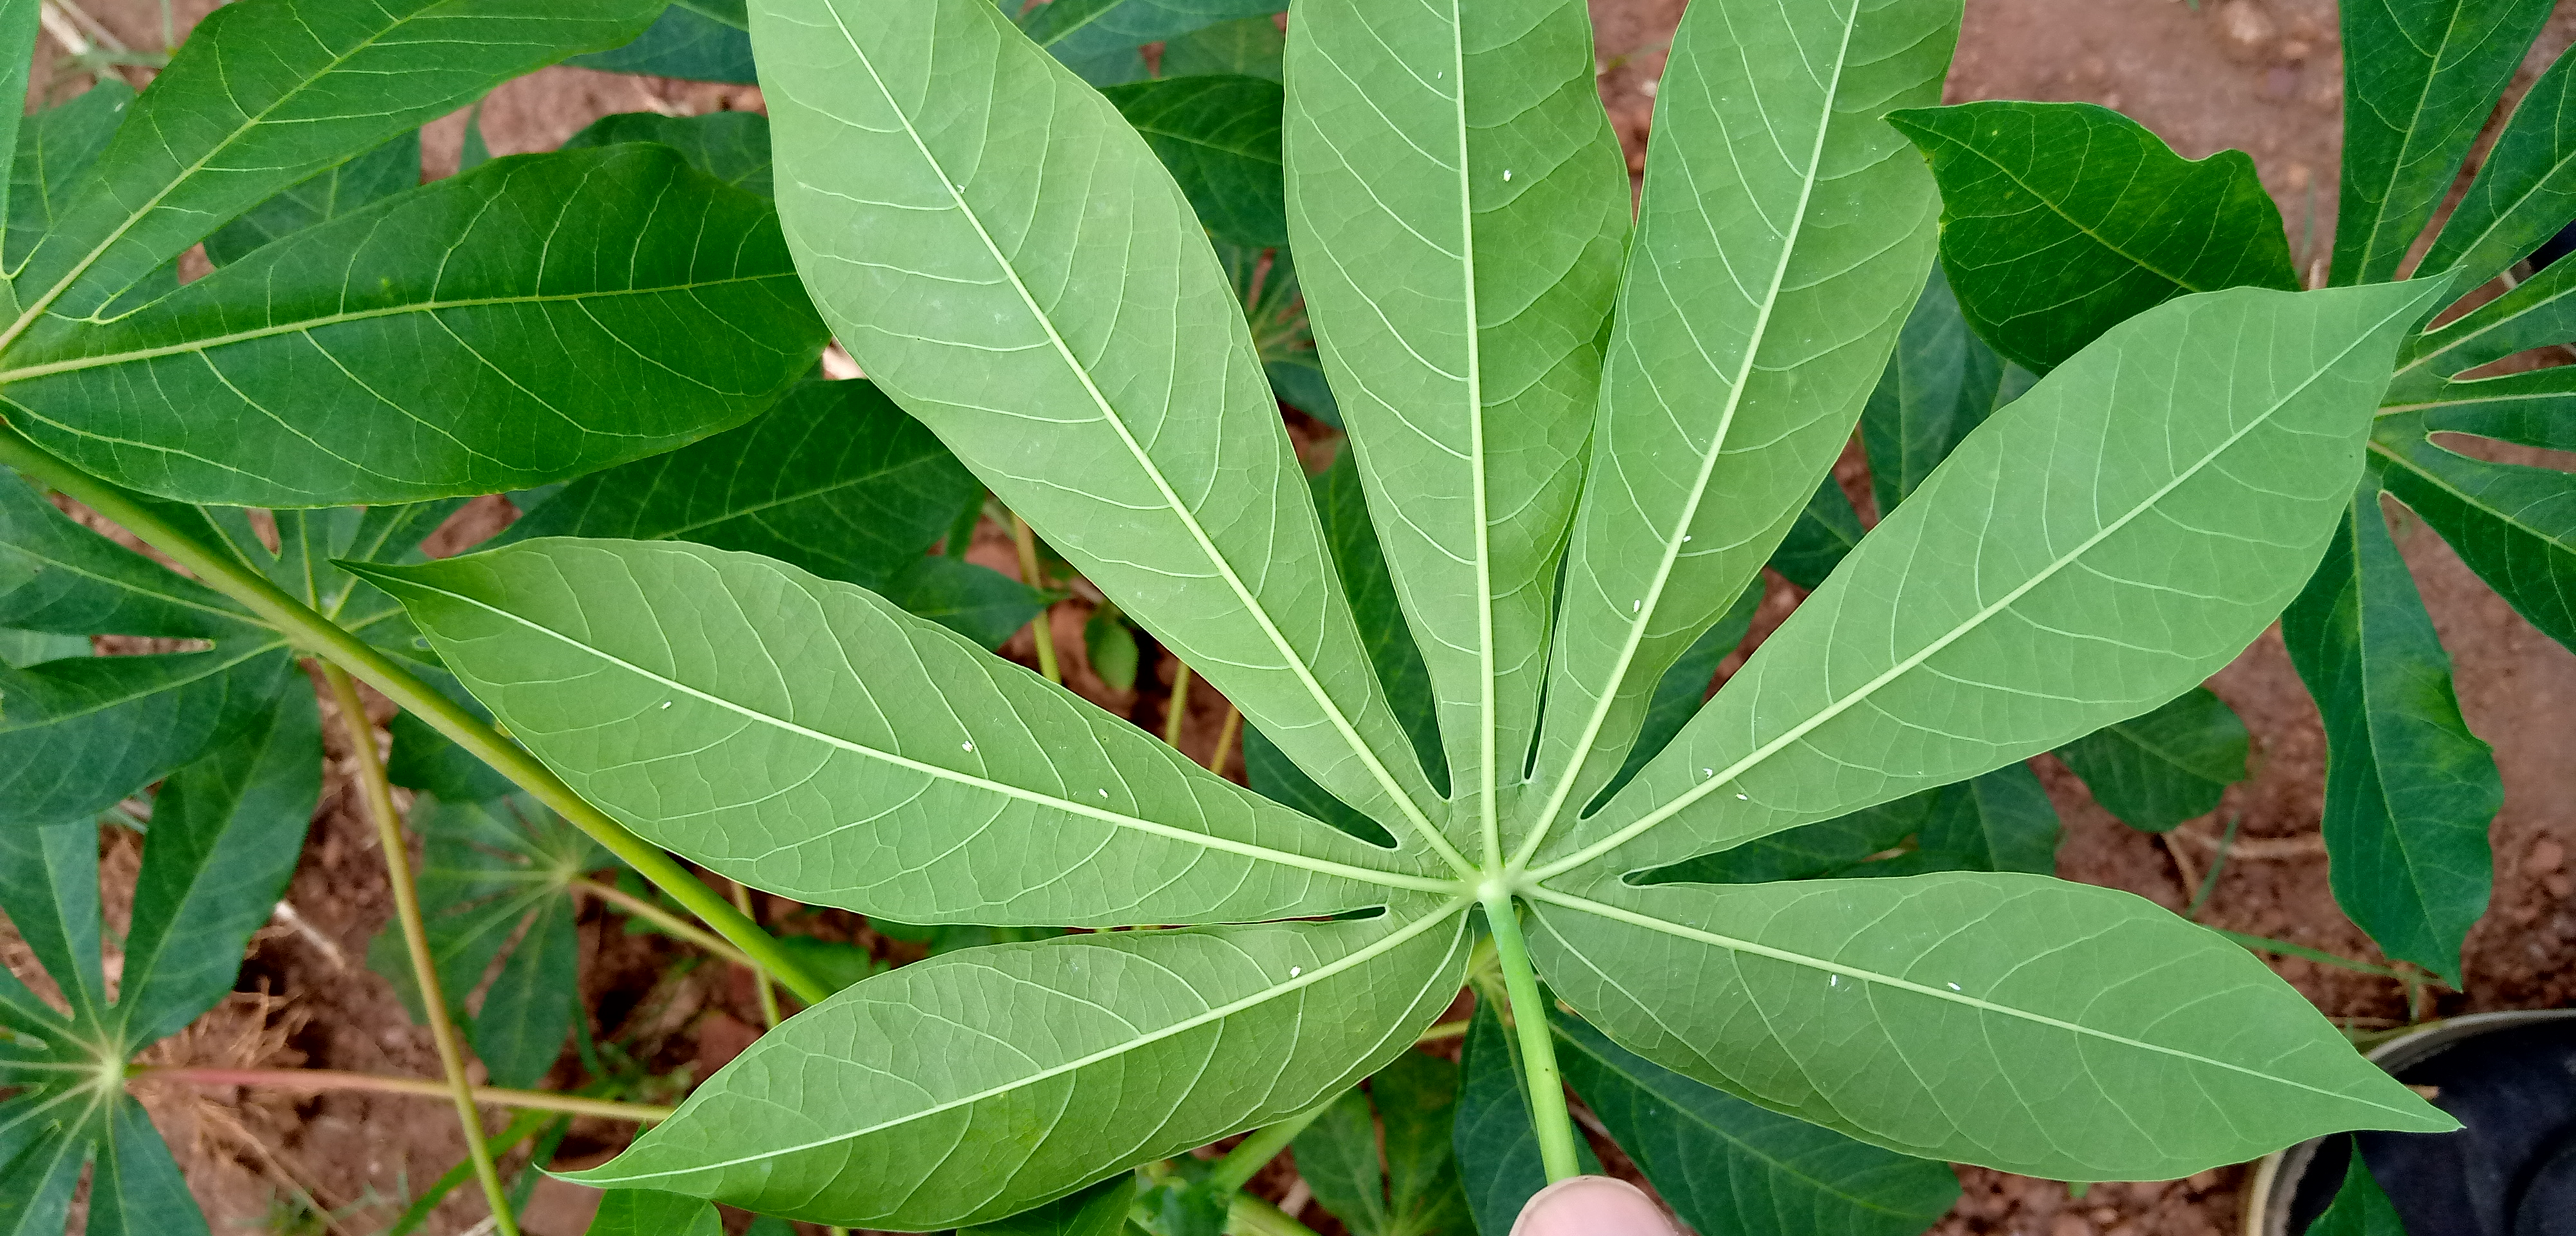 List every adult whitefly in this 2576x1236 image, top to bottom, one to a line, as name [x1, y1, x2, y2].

whitefly [1500, 164, 1513, 185]
whitefly [957, 183, 967, 196]
whitefly [1678, 534, 1694, 546]
whitefly [1627, 594, 1645, 615]
whitefly [655, 694, 681, 720]
whitefly [962, 728, 990, 747]
whitefly [955, 737, 983, 756]
whitefly [1697, 765, 1719, 782]
whitefly [1090, 778, 1113, 801]
whitefly [1734, 785, 1748, 805]
whitefly [1287, 958, 1307, 982]
whitefly [1821, 962, 1846, 990]
whitefly [1288, 966, 1314, 977]
whitefly [1946, 977, 1960, 997]